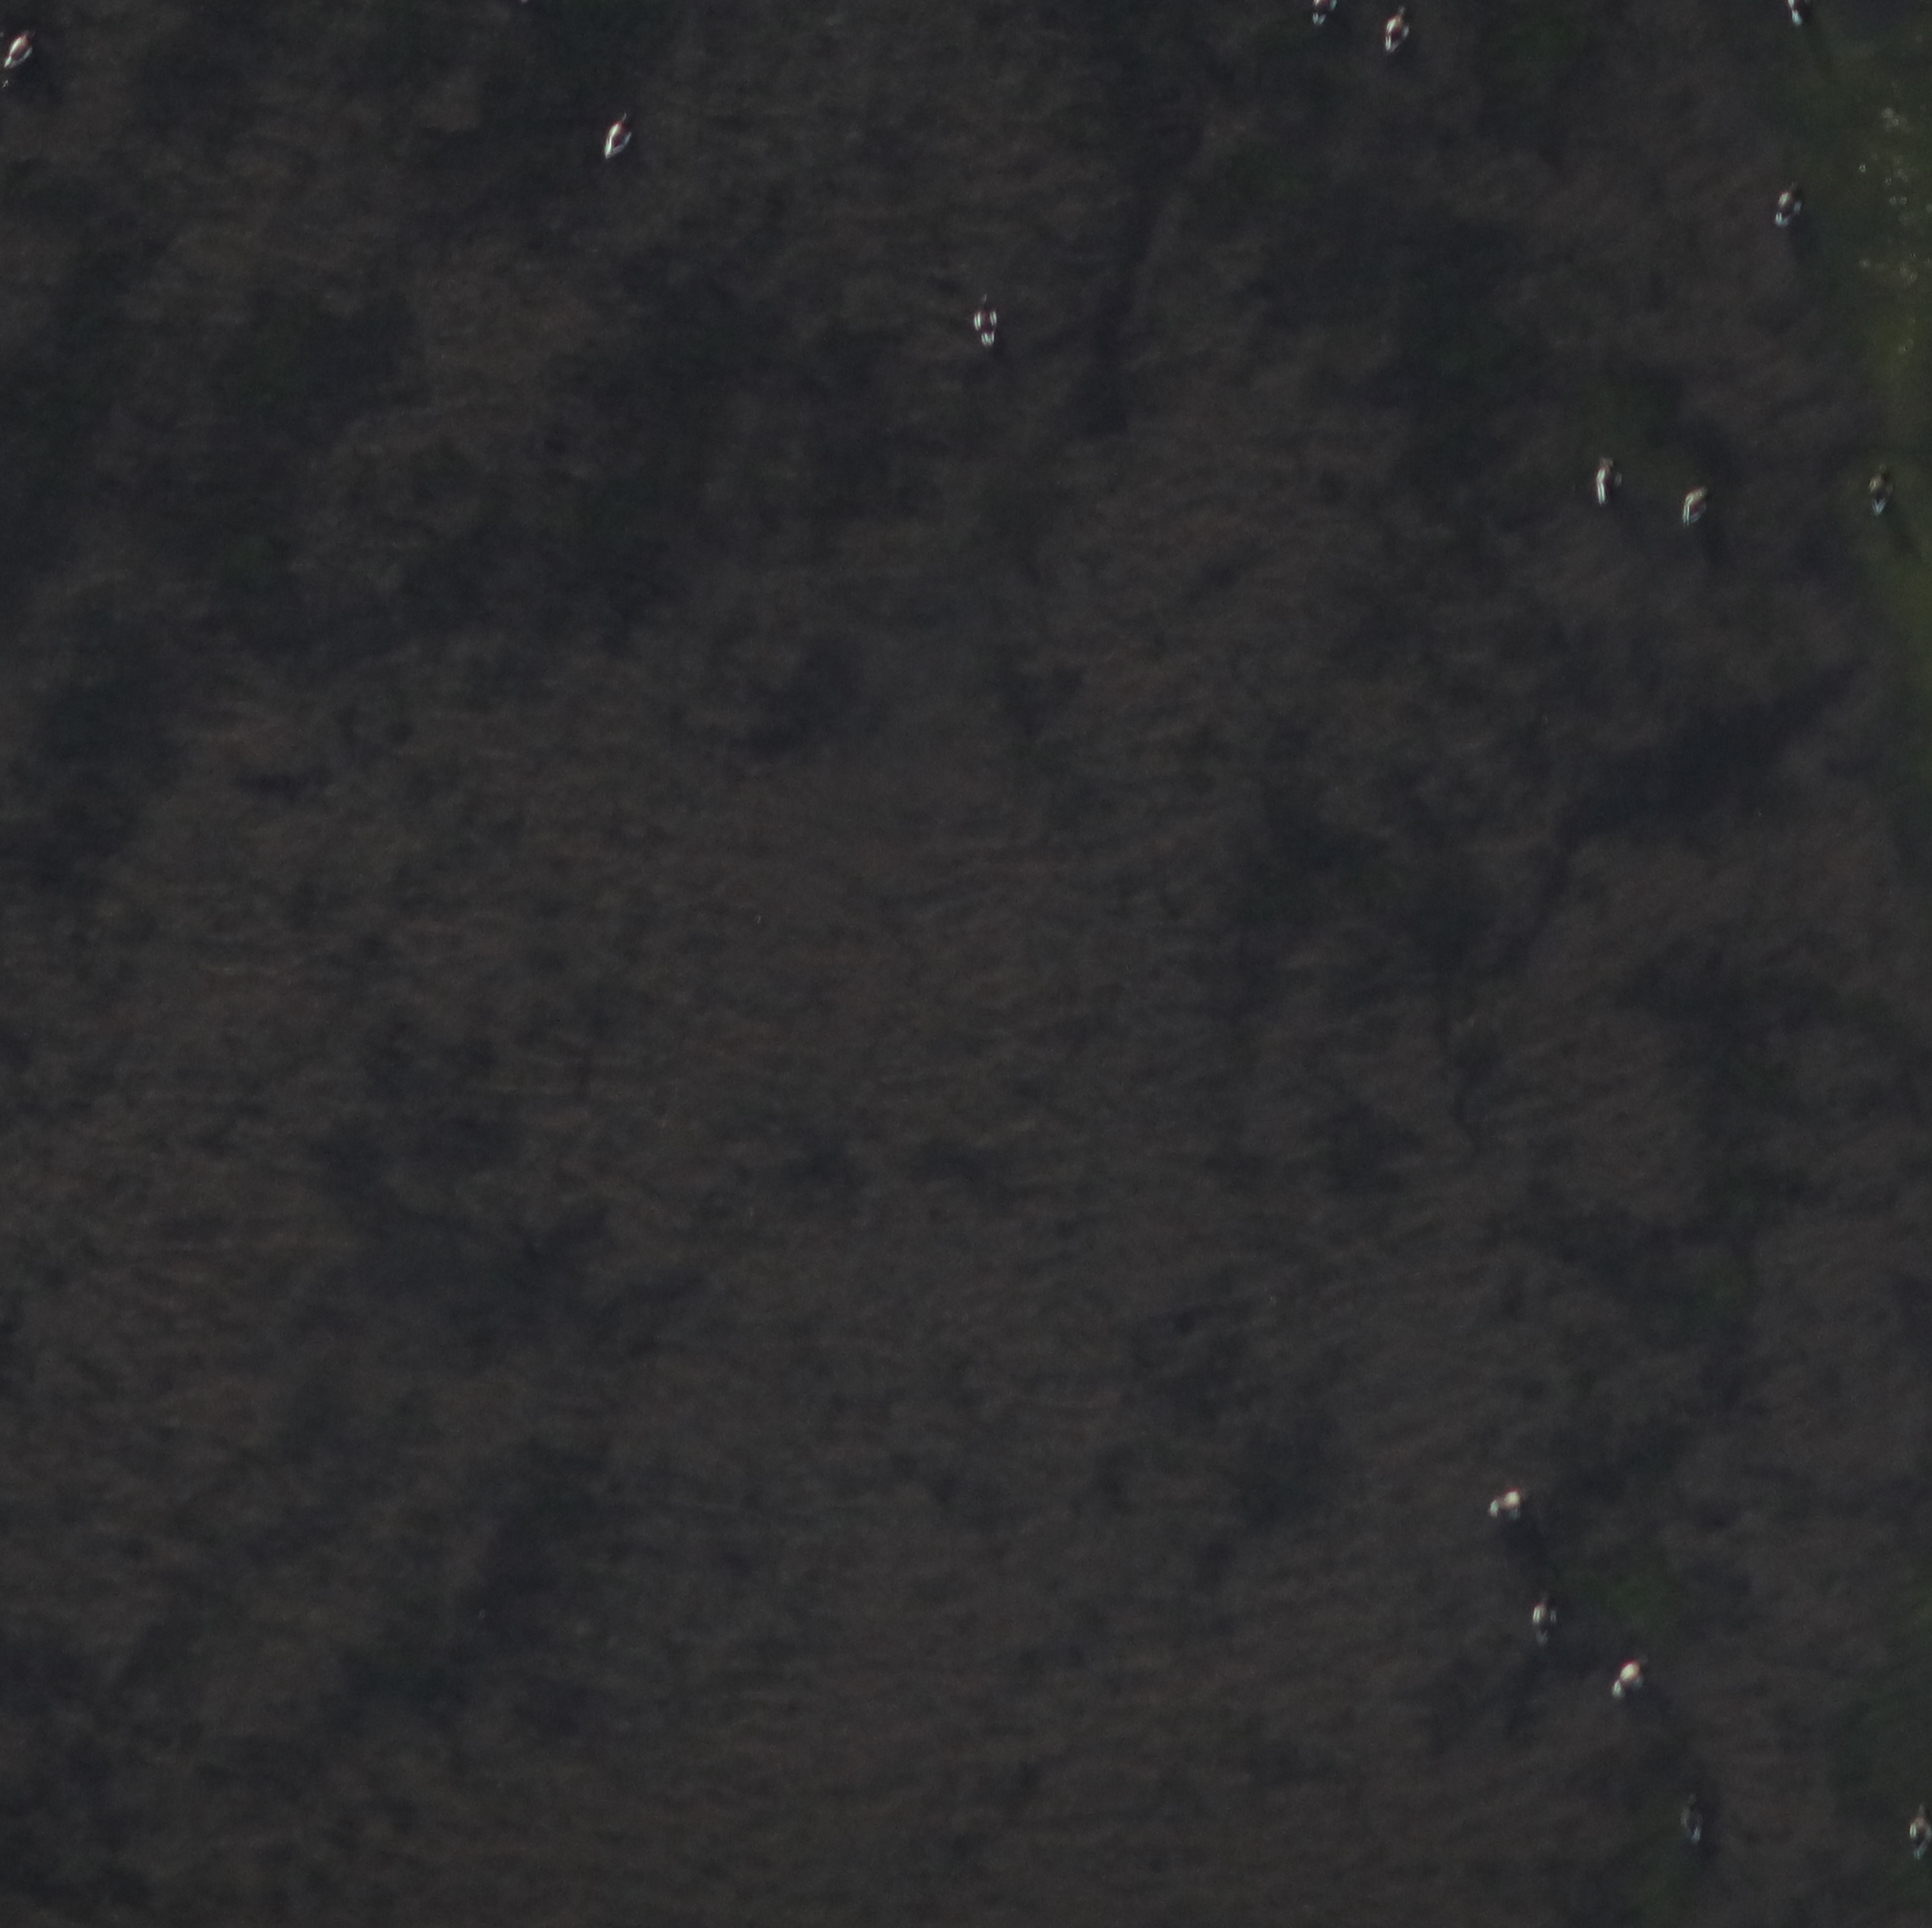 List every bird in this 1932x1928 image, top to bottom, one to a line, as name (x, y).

brant (1325, 3)
brant (1799, 4)
brant (1396, 30)
brant (18, 50)
brant (617, 136)
brant (1790, 206)
brant (984, 323)
brant (1609, 486)
brant (1882, 488)
brant (1698, 509)
brant (1504, 1500)
brant (1543, 1616)
brant (1635, 1678)
brant (1920, 1831)